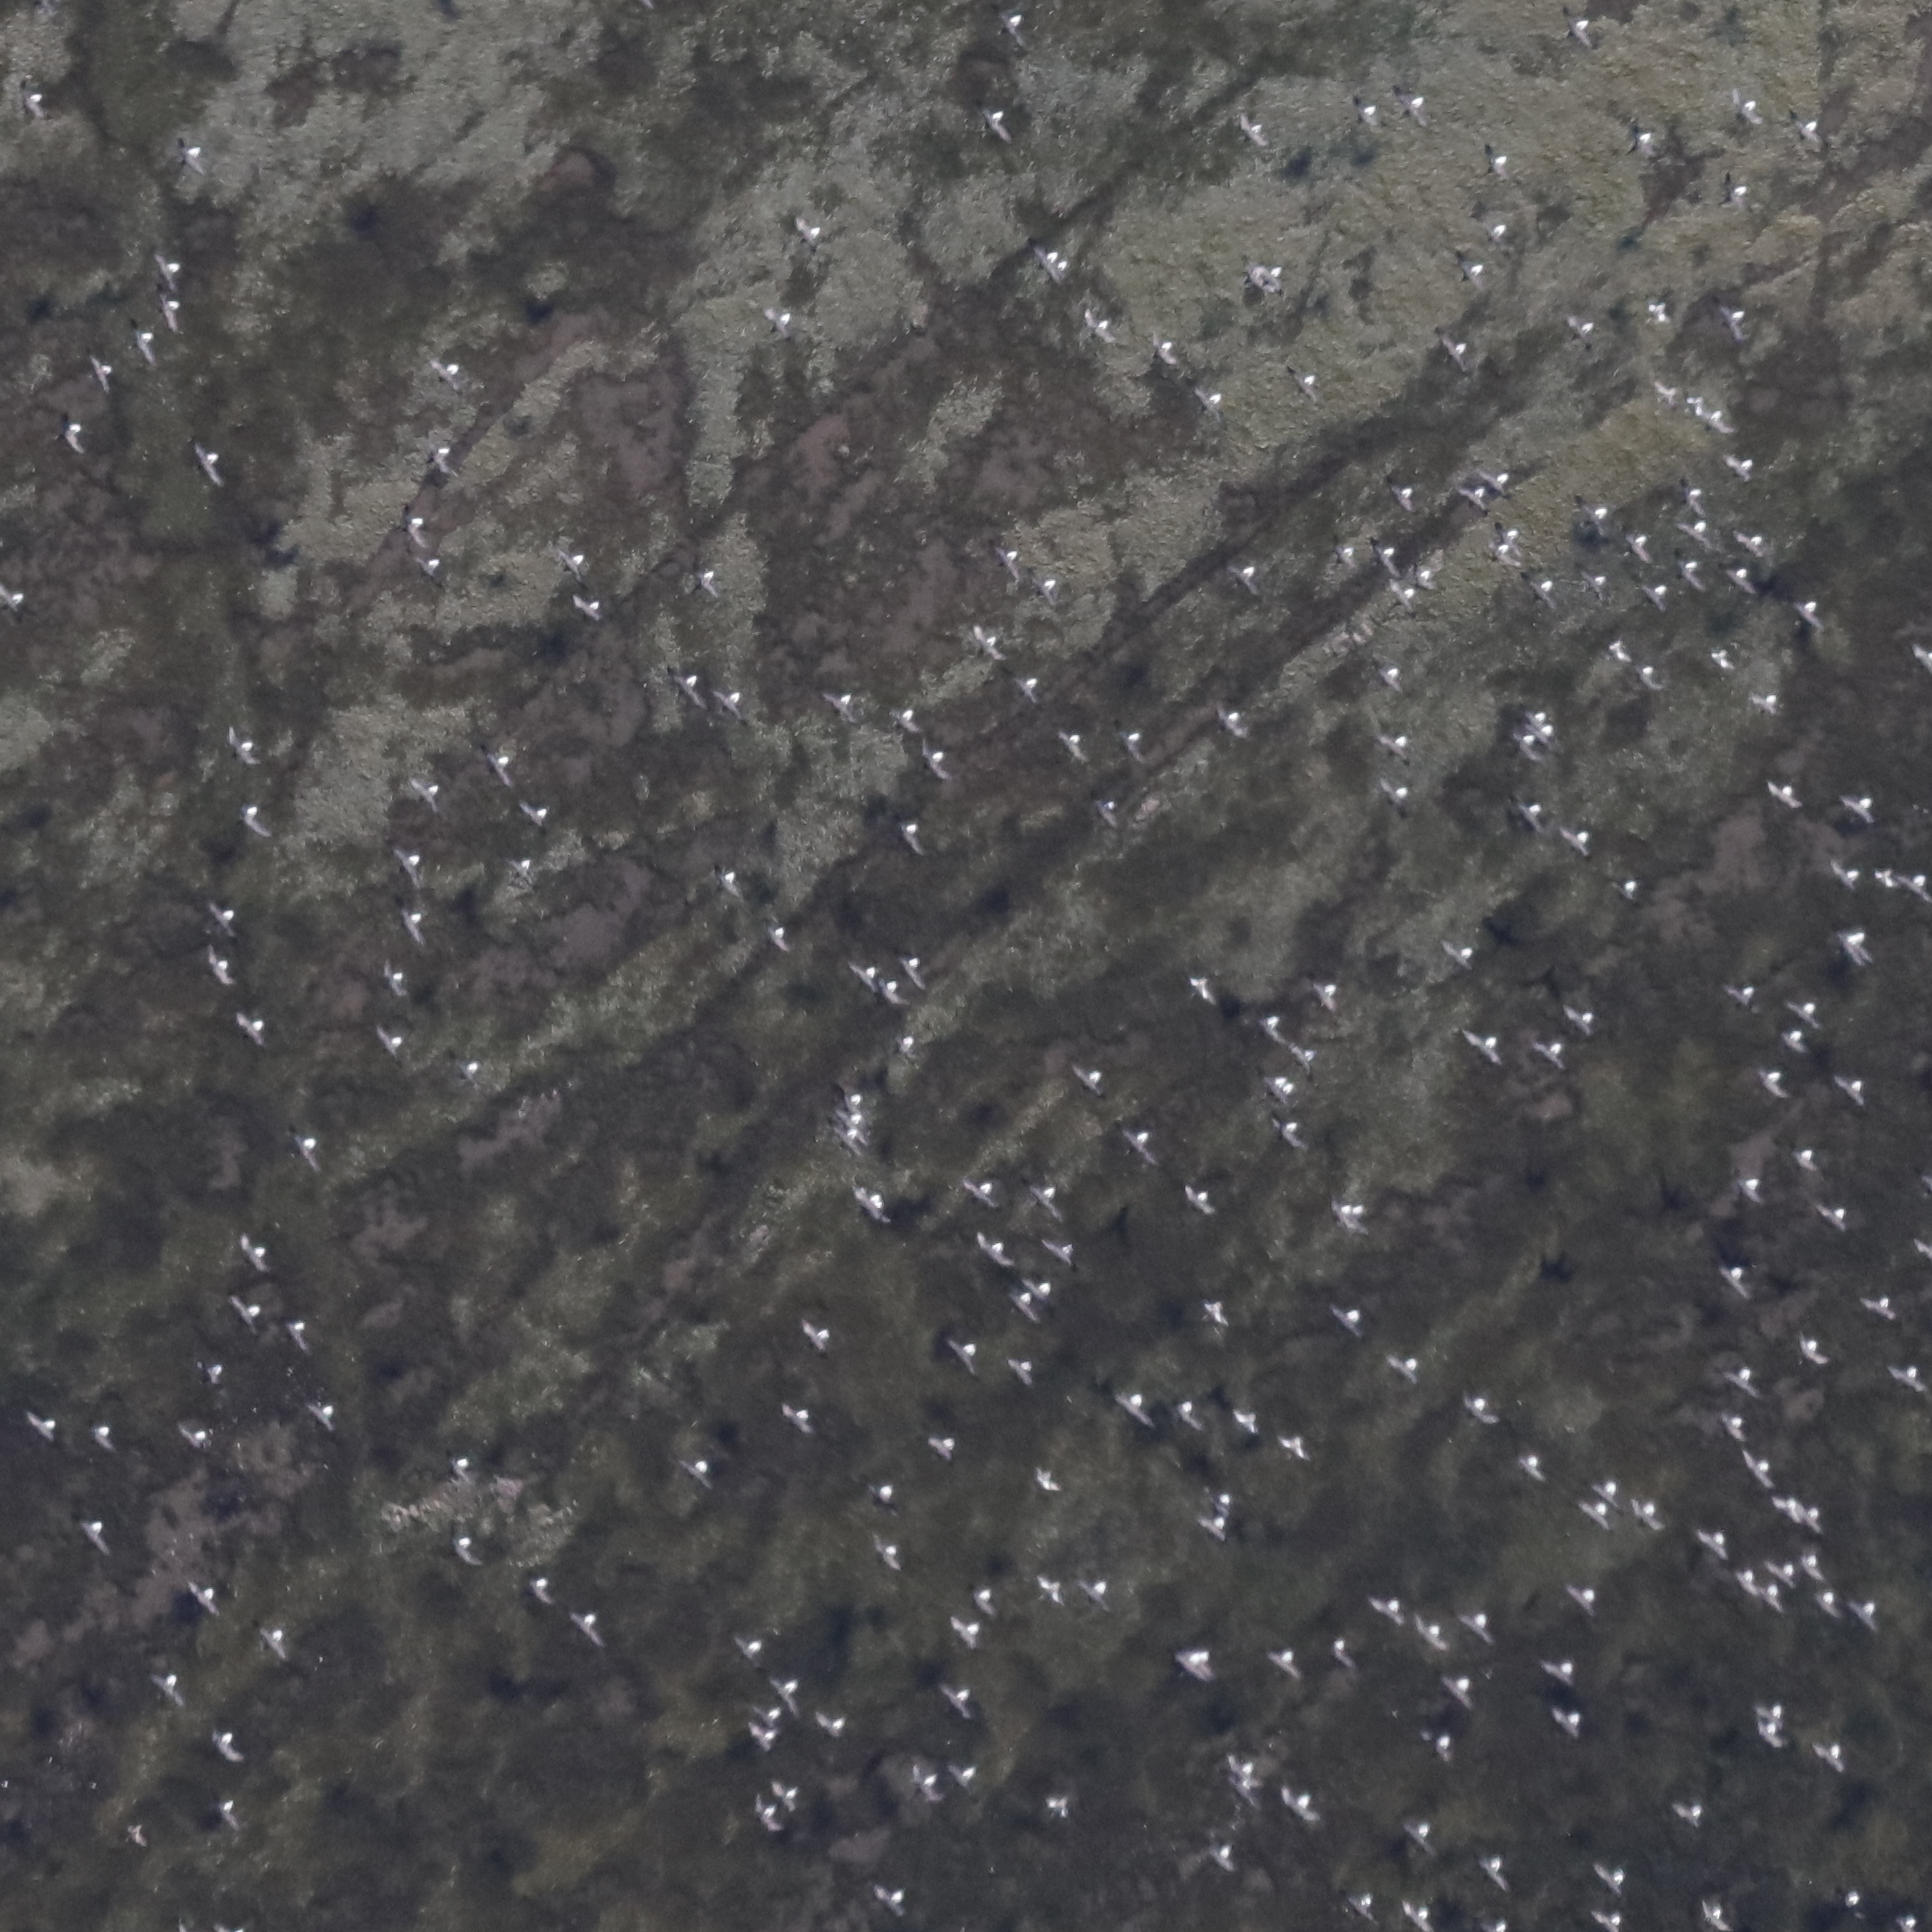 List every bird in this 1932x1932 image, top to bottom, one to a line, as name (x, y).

brant (1010, 30)
brant (1579, 38)
brant (1406, 103)
brant (29, 105)
brant (1745, 114)
brant (1361, 118)
brant (994, 126)
brant (1802, 127)
brant (1252, 129)
brant (1640, 140)
brant (190, 158)
brant (1496, 165)
brant (1734, 197)
brant (1496, 236)
brant (811, 239)
brant (1045, 266)
brant (169, 271)
brant (1471, 273)
brant (1251, 278)
brant (1278, 278)
brant (1060, 281)
brant (168, 313)
brant (1656, 315)
brant (779, 321)
brant (1737, 323)
brant (1092, 329)
brant (1580, 336)
brant (139, 337)
brant (1165, 350)
brant (1459, 352)
brant (447, 370)
brant (101, 371)
brant (1304, 381)
brant (1201, 404)
brant (1661, 405)
brant (1689, 407)
brant (1713, 428)
brant (66, 434)
brant (443, 455)
brant (207, 462)
brant (1732, 466)
brant (1493, 480)
brant (1396, 497)
brant (1694, 498)
brant (1462, 502)
brant (409, 520)
brant (1593, 520)
brant (1511, 536)
brant (1698, 538)
brant (1637, 543)
brant (1752, 543)
brant (1346, 554)
brant (1500, 557)
brant (1385, 558)
brant (570, 559)
brant (1008, 564)
brant (425, 567)
brant (1684, 571)
brant (1736, 579)
brant (696, 580)
brant (1427, 580)
brant (1597, 580)
brant (1249, 582)
brant (1545, 590)
brant (1047, 593)
brant (14, 596)
brant (1653, 596)
brant (1399, 598)
brant (588, 607)
brant (1808, 609)
brant (984, 643)
brant (1616, 647)
brant (1713, 658)
brant (1918, 661)
brant (1388, 674)
brant (1637, 679)
brant (688, 682)
brant (1021, 685)
brant (730, 703)
brant (1768, 708)
brant (842, 709)
brant (1530, 718)
brant (905, 721)
brant (1225, 725)
brant (1543, 735)
brant (1068, 738)
brant (1130, 743)
brant (1516, 745)
brant (1398, 747)
brant (240, 750)
brant (501, 761)
brant (937, 769)
brant (434, 790)
brant (1787, 797)
brant (1398, 802)
brant (1100, 803)
brant (1860, 808)
brant (538, 813)
brant (1529, 813)
brant (250, 818)
brant (911, 839)
brant (1577, 841)
brant (405, 855)
brant (517, 869)
brant (1881, 878)
brant (730, 881)
brant (1847, 881)
brant (1917, 889)
brant (1624, 892)
brant (221, 919)
brant (404, 927)
brant (774, 934)
brant (1854, 941)
brant (1847, 949)
brant (1454, 950)
brant (221, 961)
brant (863, 973)
brant (919, 973)
brant (392, 979)
brant (1204, 991)
brant (1328, 996)
brant (894, 997)
brant (1742, 997)
brant (1815, 1012)
brant (1574, 1020)
brant (252, 1026)
brant (1267, 1031)
brant (391, 1042)
brant (1791, 1043)
brant (1480, 1047)
brant (903, 1052)
brant (1550, 1057)
brant (1304, 1059)
brant (472, 1075)
brant (1773, 1083)
brant (1092, 1084)
brant (1265, 1085)
brant (1288, 1091)
brant (1852, 1091)
brant (853, 1107)
brant (856, 1128)
brant (1291, 1136)
brant (1139, 1144)
brant (305, 1149)
brant (845, 1149)
brant (1810, 1159)
brant (1753, 1186)
brant (863, 1196)
brant (984, 1196)
brant (1052, 1197)
brant (1205, 1206)
brant (1333, 1209)
brant (877, 1212)
brant (1834, 1214)
brant (1361, 1219)
brant (1000, 1251)
brant (252, 1252)
brant (1068, 1254)
brant (1732, 1282)
brant (1042, 1290)
brant (1884, 1304)
brant (245, 1309)
brant (1016, 1309)
brant (1346, 1313)
brant (1210, 1314)
brant (821, 1330)
brant (295, 1336)
brant (957, 1351)
brant (1813, 1351)
brant (1411, 1371)
brant (208, 1374)
brant (1021, 1375)
brant (1747, 1376)
brant (1905, 1376)
brant (1125, 1403)
brant (320, 1409)
brant (797, 1409)
brant (1484, 1409)
brant (1183, 1411)
brant (1729, 1424)
brant (1256, 1426)
brant (43, 1430)
brant (194, 1430)
brant (97, 1435)
brant (1298, 1447)
brant (936, 1451)
brant (1524, 1460)
brant (455, 1469)
brant (1762, 1471)
brant (696, 1479)
brant (1047, 1484)
brant (879, 1492)
brant (1605, 1494)
brant (1225, 1503)
brant (1787, 1508)
brant (1644, 1518)
brant (1813, 1519)
brant (1589, 1523)
brant (95, 1527)
brant (1207, 1534)
brant (1708, 1544)
brant (457, 1545)
brant (882, 1558)
brant (1812, 1565)
brant (1778, 1573)
brant (1742, 1579)
brant (541, 1590)
brant (1052, 1592)
brant (1096, 1595)
brant (1773, 1597)
brant (203, 1598)
brant (979, 1598)
brant (1585, 1603)
brant (1382, 1607)
brant (1825, 1607)
brant (1867, 1613)
brant (588, 1626)
brant (1475, 1629)
brant (1429, 1631)
brant (960, 1634)
brant (271, 1640)
brant (743, 1645)
brant (1204, 1654)
brant (1338, 1657)
brant (1288, 1663)
brant (1180, 1668)
brant (1559, 1673)
brant (1458, 1684)
brant (166, 1689)
brant (788, 1689)
brant (958, 1702)
brant (1774, 1709)
brant (771, 1720)
brant (1569, 1723)
brant (829, 1733)
brant (1768, 1739)
brant (226, 1746)
brant (1441, 1751)
brant (1825, 1759)
brant (1248, 1770)
brant (965, 1783)
brant (919, 1786)
brant (784, 1797)
brant (1243, 1801)
brant (1299, 1804)
brant (1055, 1807)
brant (216, 1809)
brant (758, 1817)
brant (1690, 1820)
brant (1425, 1822)
brant (137, 1841)
brant (1228, 1864)
brant (1490, 1867)
brant (1605, 1875)
brant (892, 1901)
brant (1362, 1907)
brant (1857, 1911)
brant (1411, 1914)
brant (1715, 1914)
brant (1613, 1927)
brant (1907, 1928)